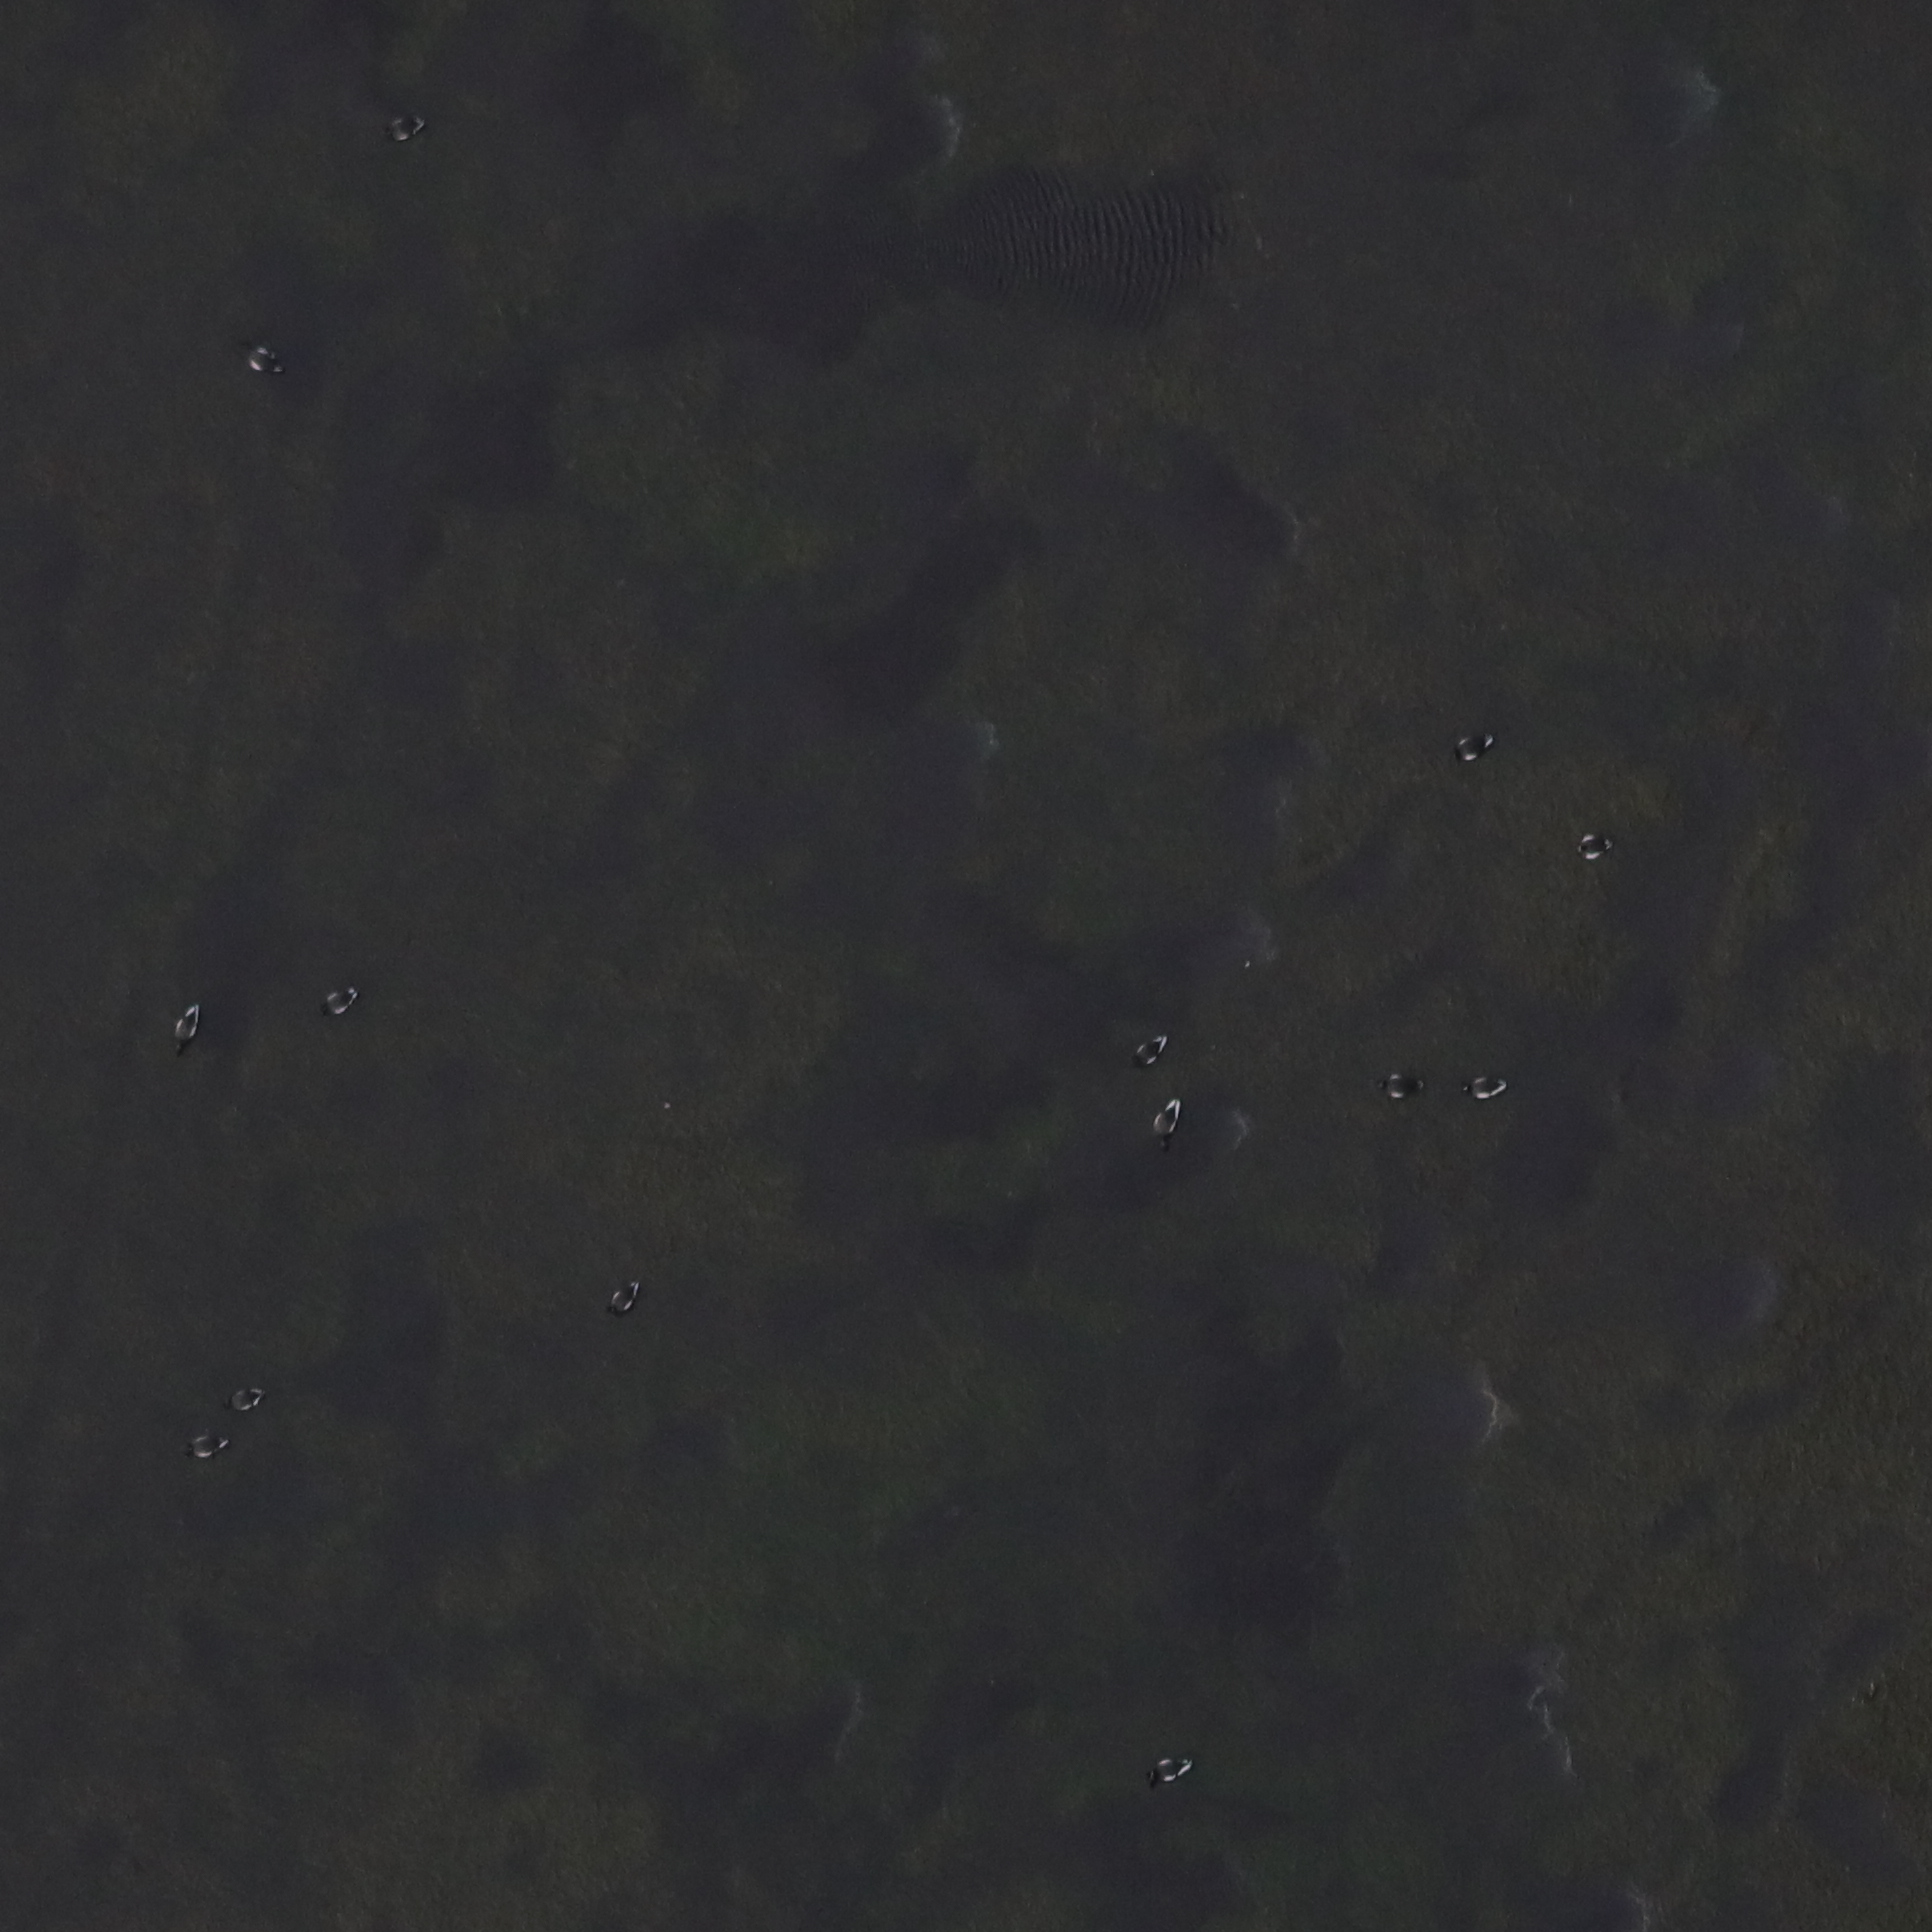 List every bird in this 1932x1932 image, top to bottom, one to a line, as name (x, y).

brant (405, 129)
brant (261, 354)
brant (1470, 748)
brant (1594, 847)
brant (341, 1001)
brant (186, 1029)
brant (1148, 1053)
brant (1397, 1085)
brant (1485, 1088)
brant (1165, 1122)
brant (623, 1298)
brant (248, 1397)
brant (207, 1446)
brant (1169, 1769)